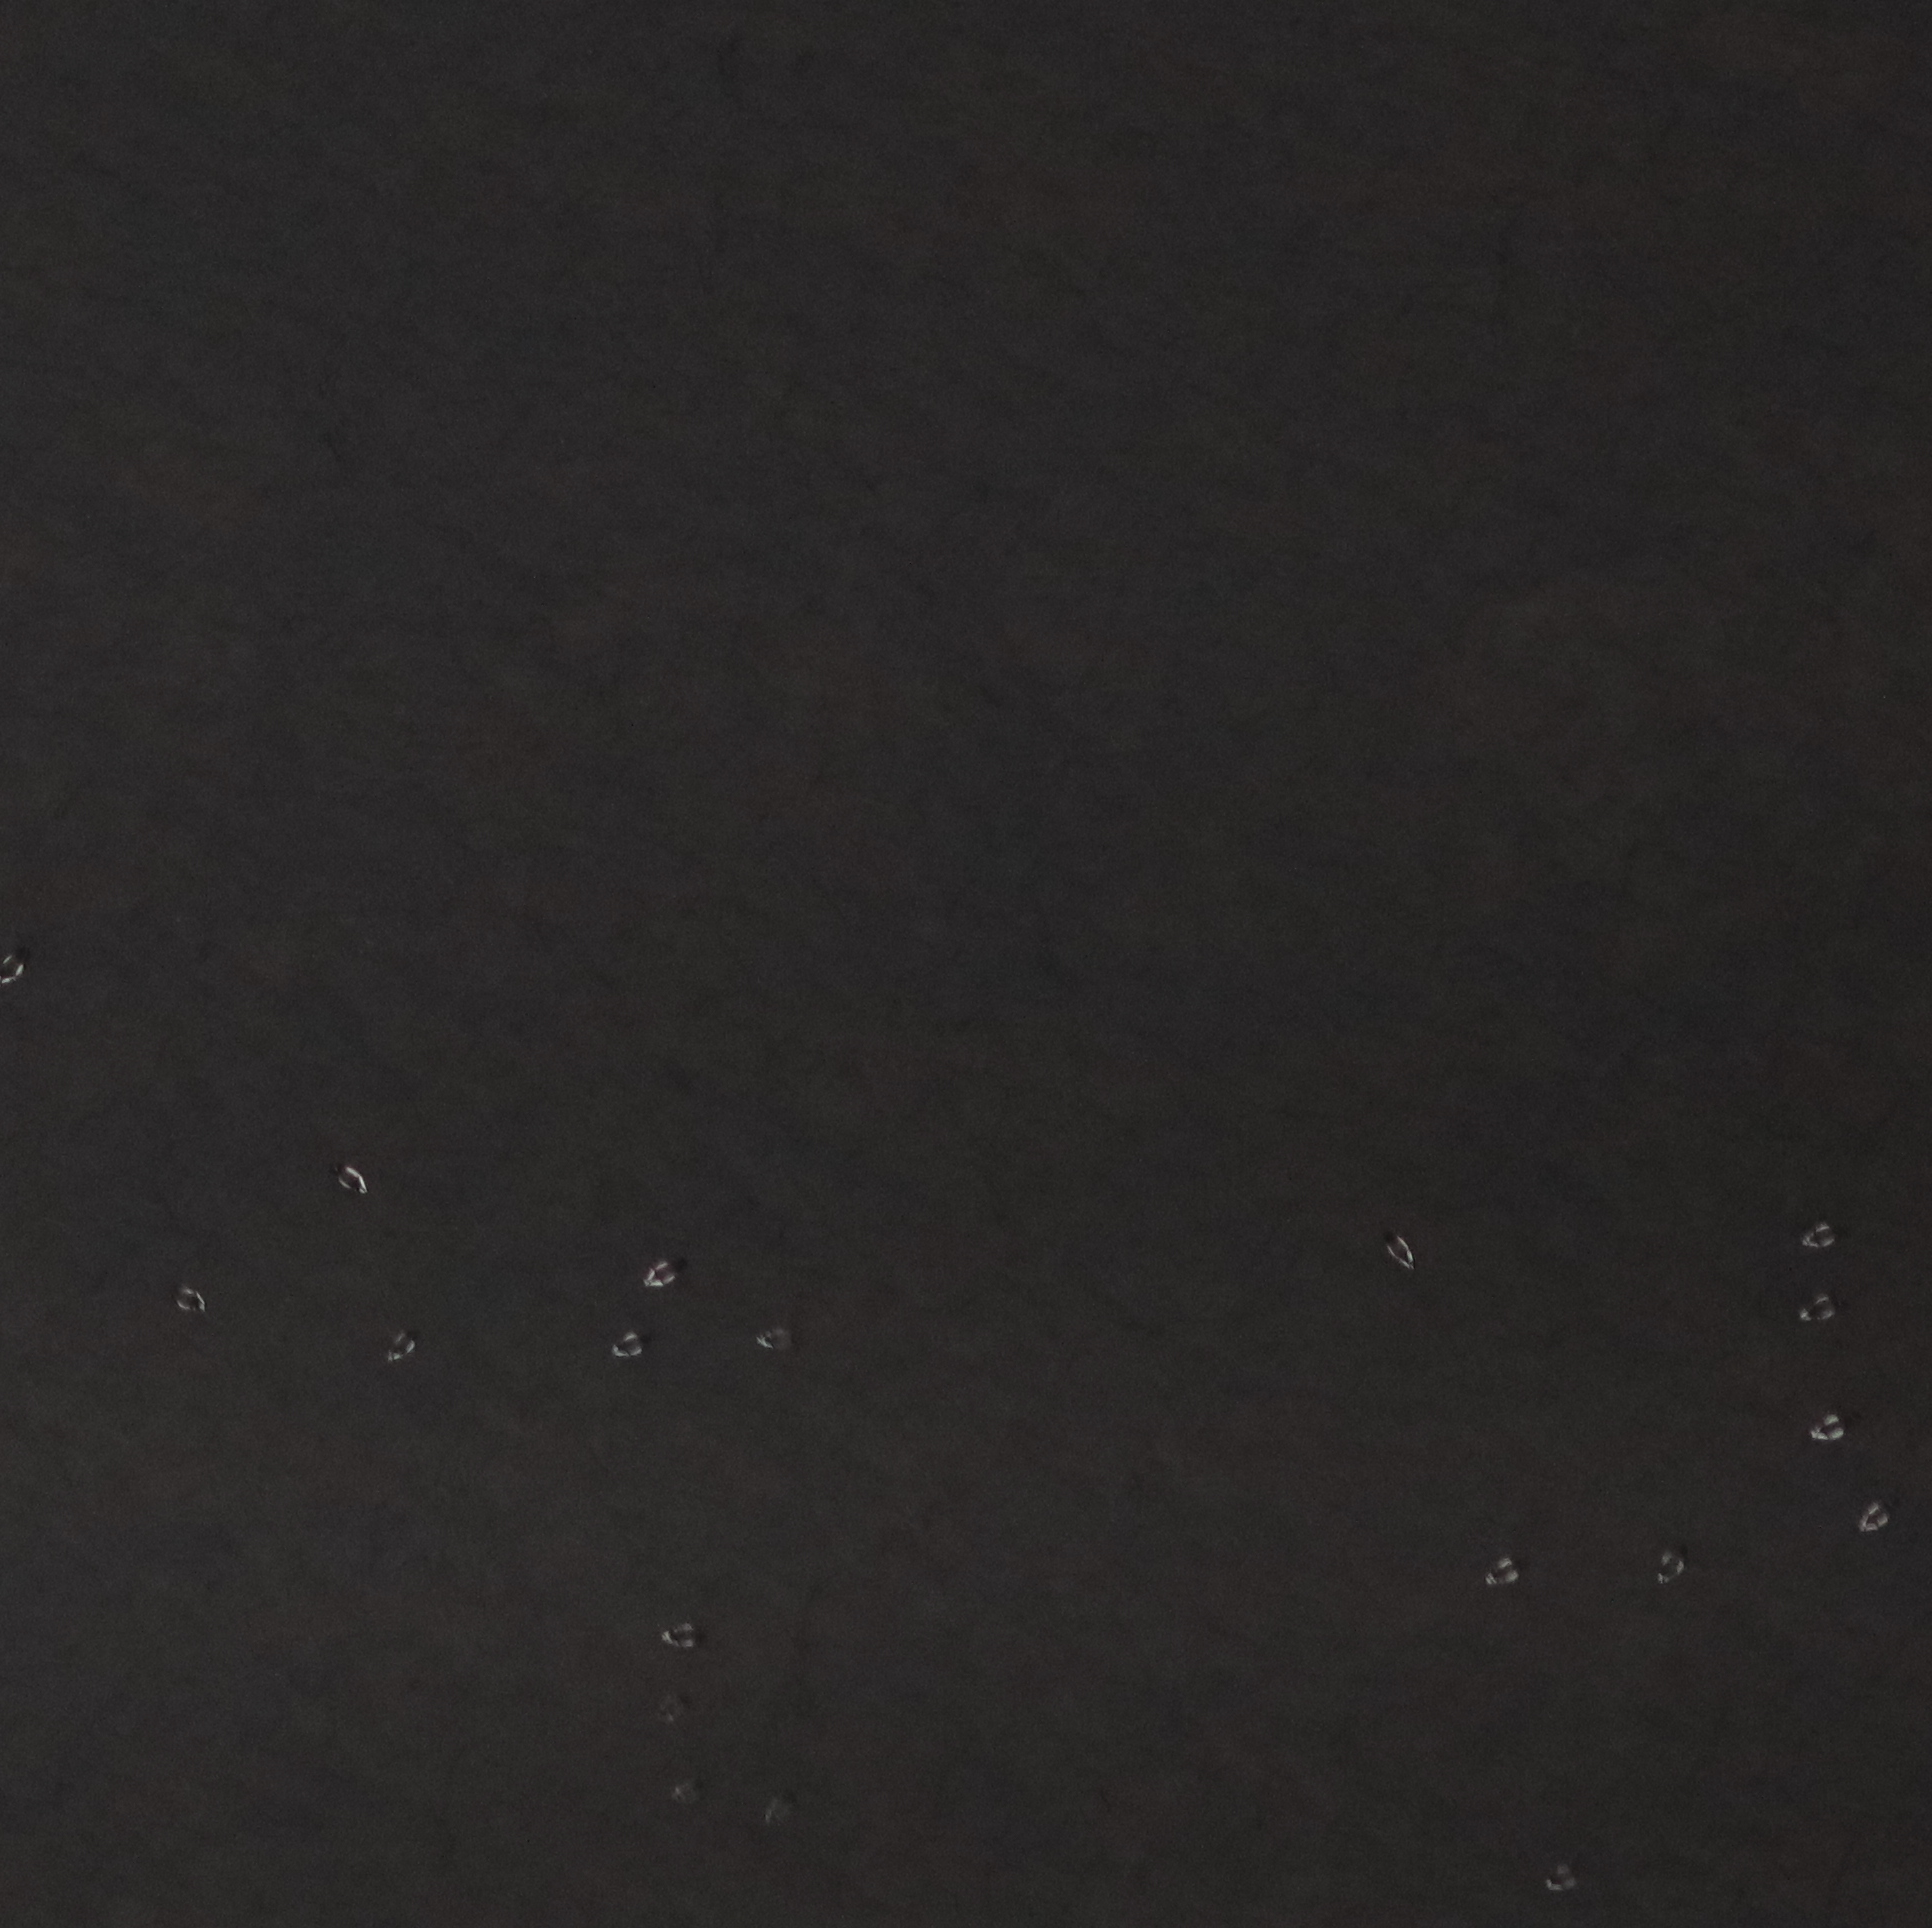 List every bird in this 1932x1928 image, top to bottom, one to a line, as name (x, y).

brant (11, 968)
brant (349, 1178)
brant (1821, 1235)
brant (1399, 1248)
brant (663, 1272)
brant (190, 1300)
brant (1821, 1307)
brant (777, 1340)
brant (402, 1343)
brant (629, 1348)
brant (1829, 1428)
brant (1875, 1515)
brant (1670, 1565)
brant (1503, 1572)
brant (682, 1633)
brant (671, 1710)
brant (687, 1793)
brant (781, 1811)
brant (1563, 1879)